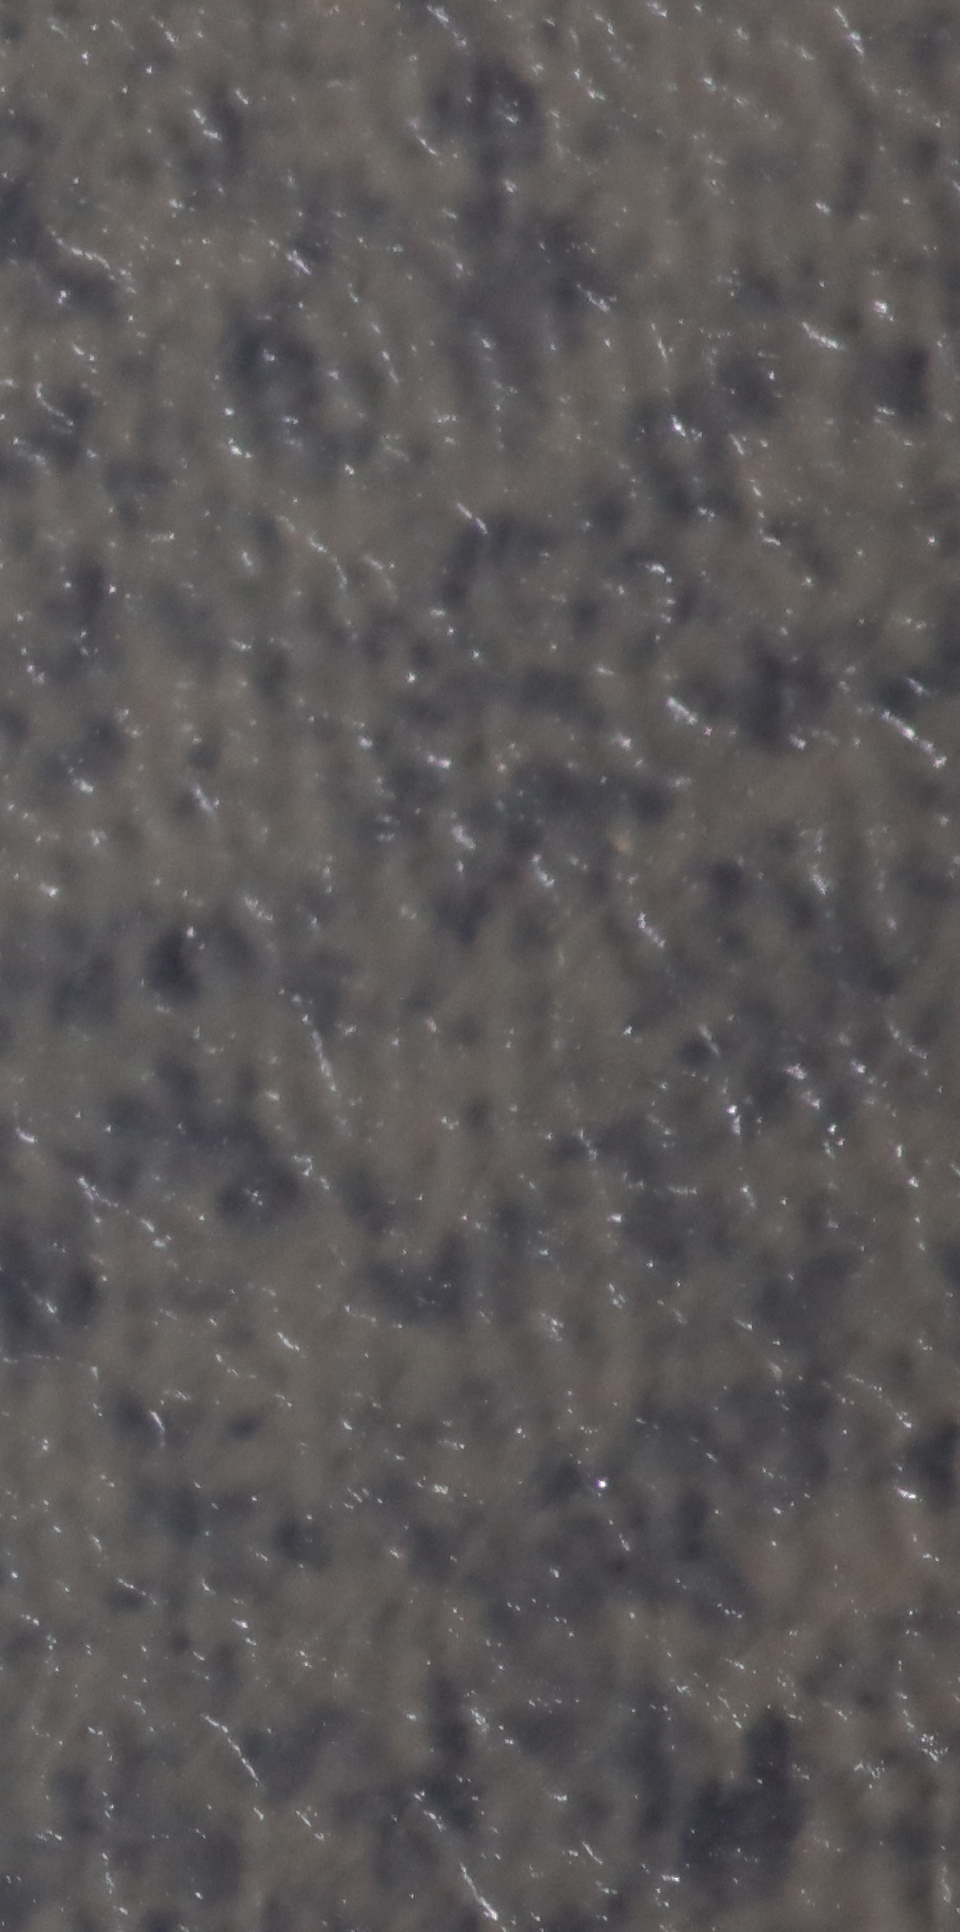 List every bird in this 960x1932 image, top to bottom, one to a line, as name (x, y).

None